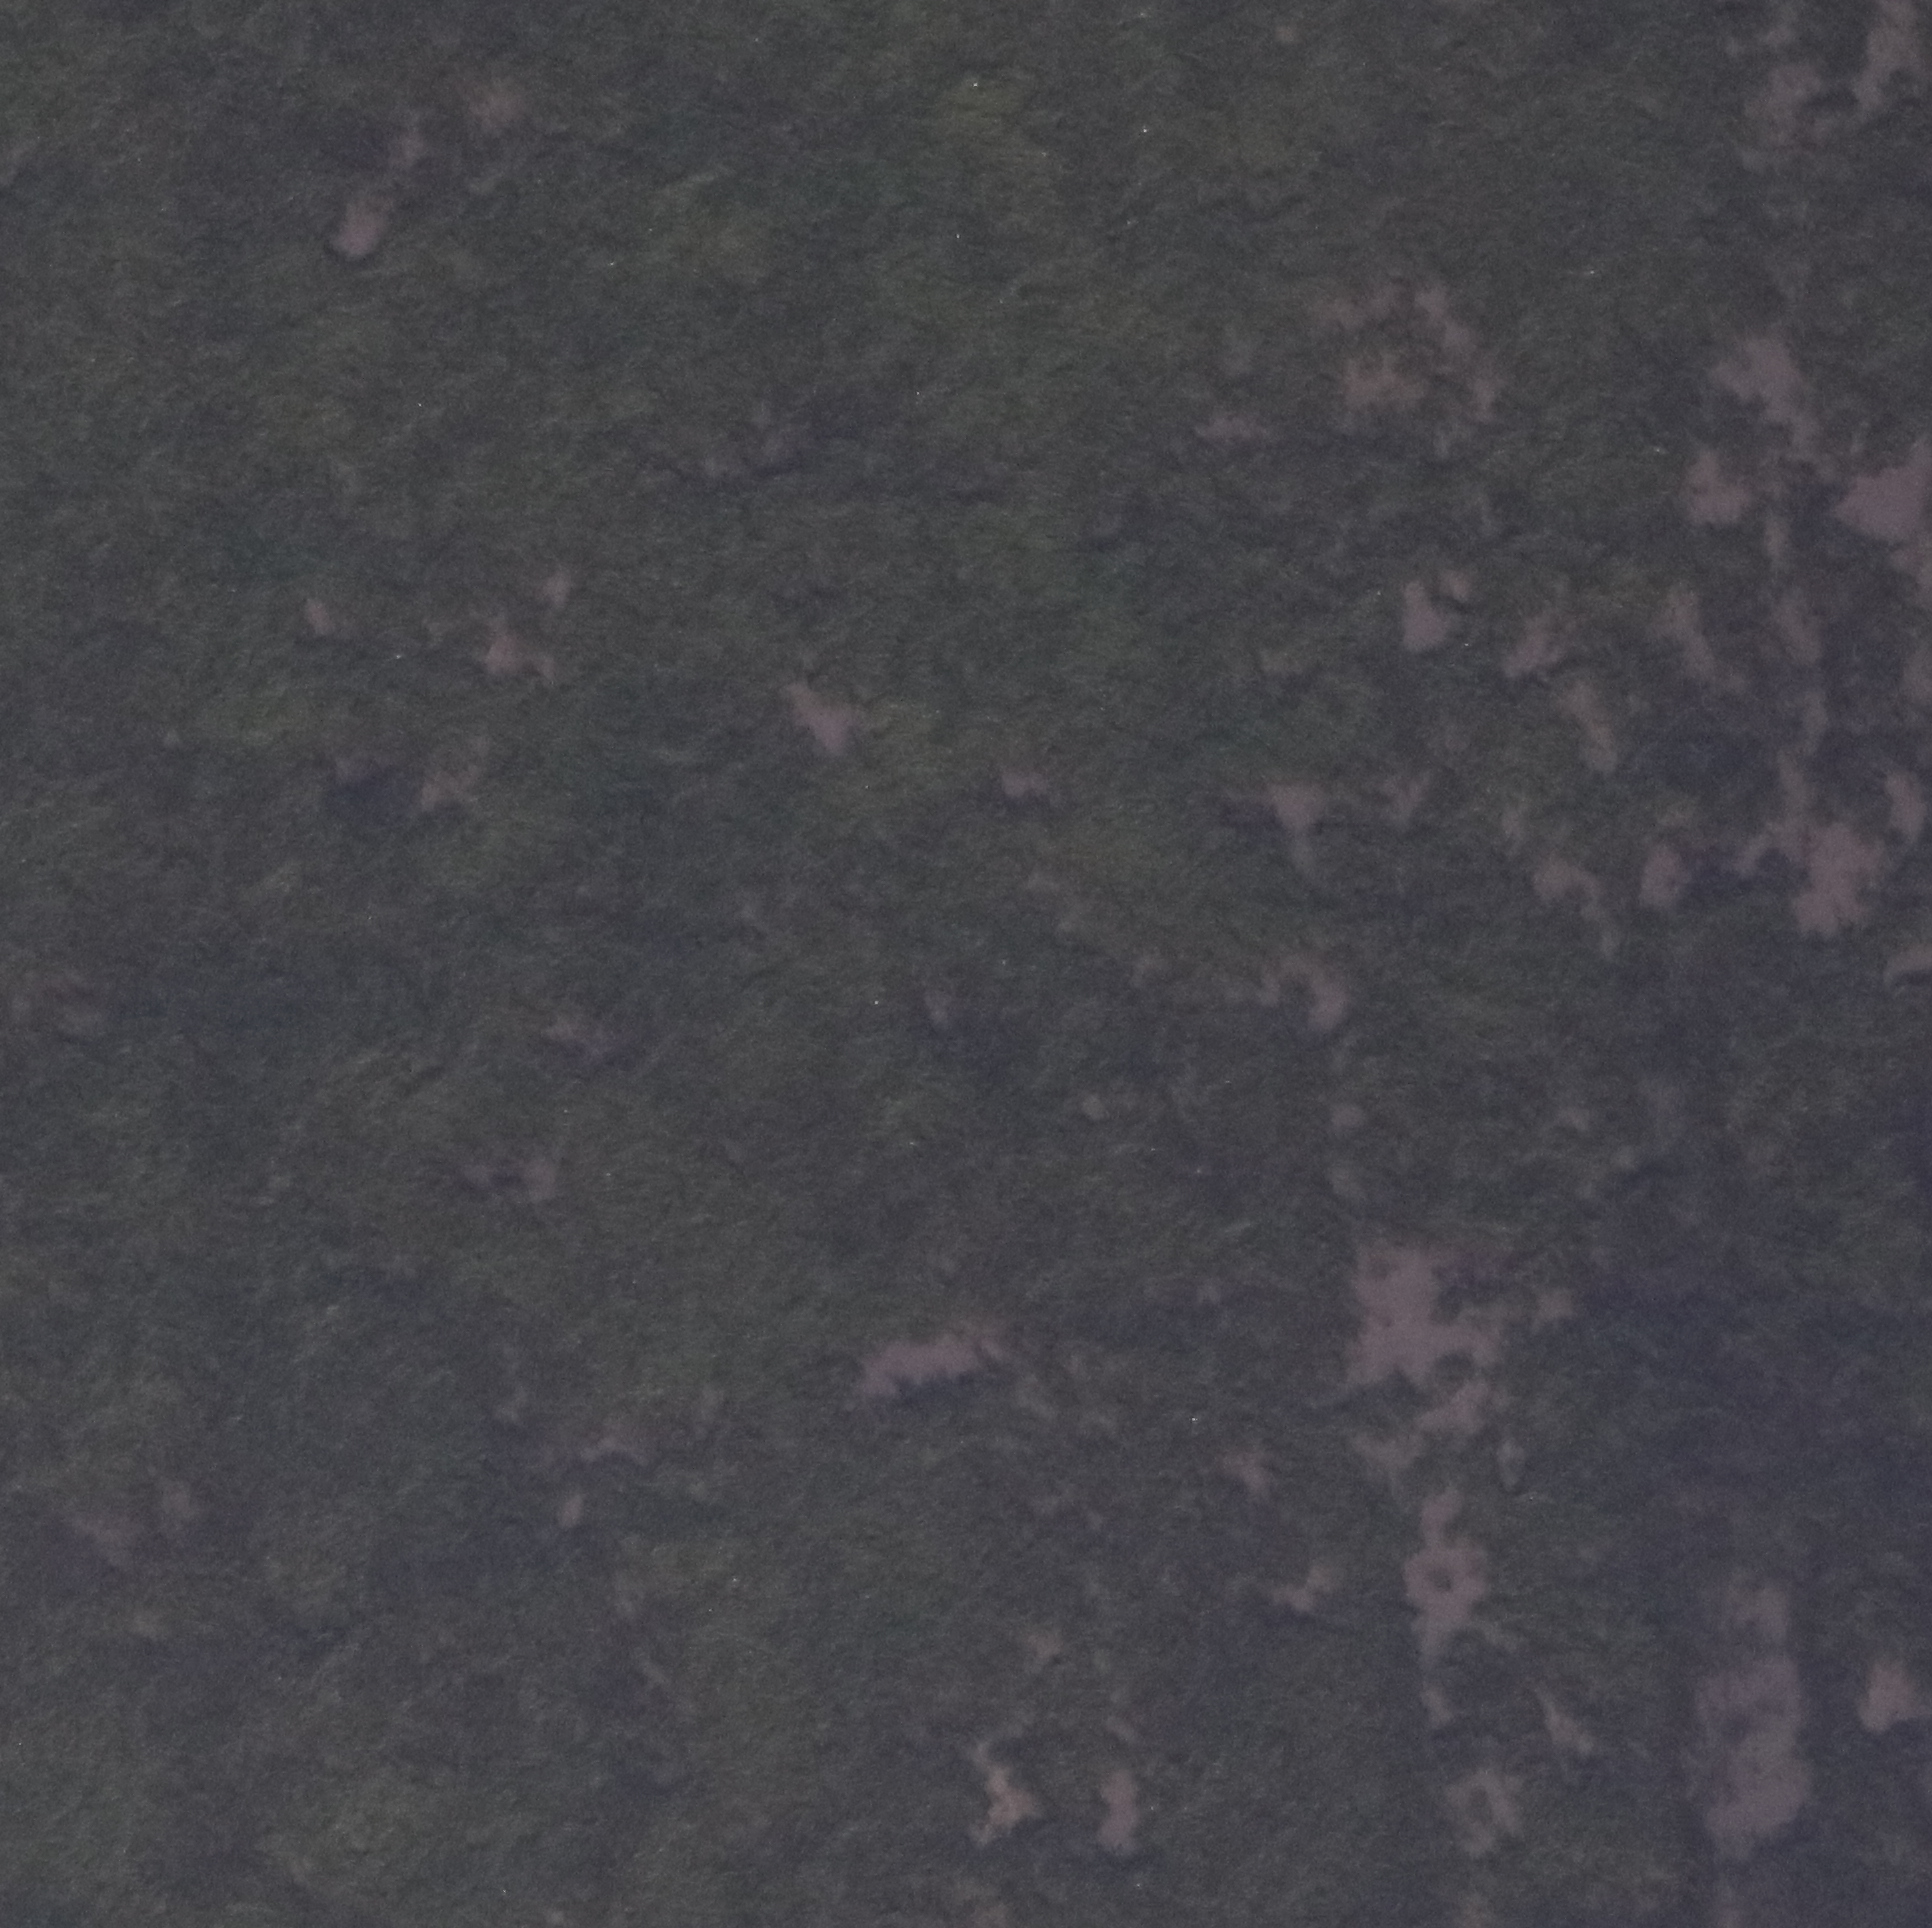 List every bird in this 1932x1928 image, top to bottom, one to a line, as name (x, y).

None